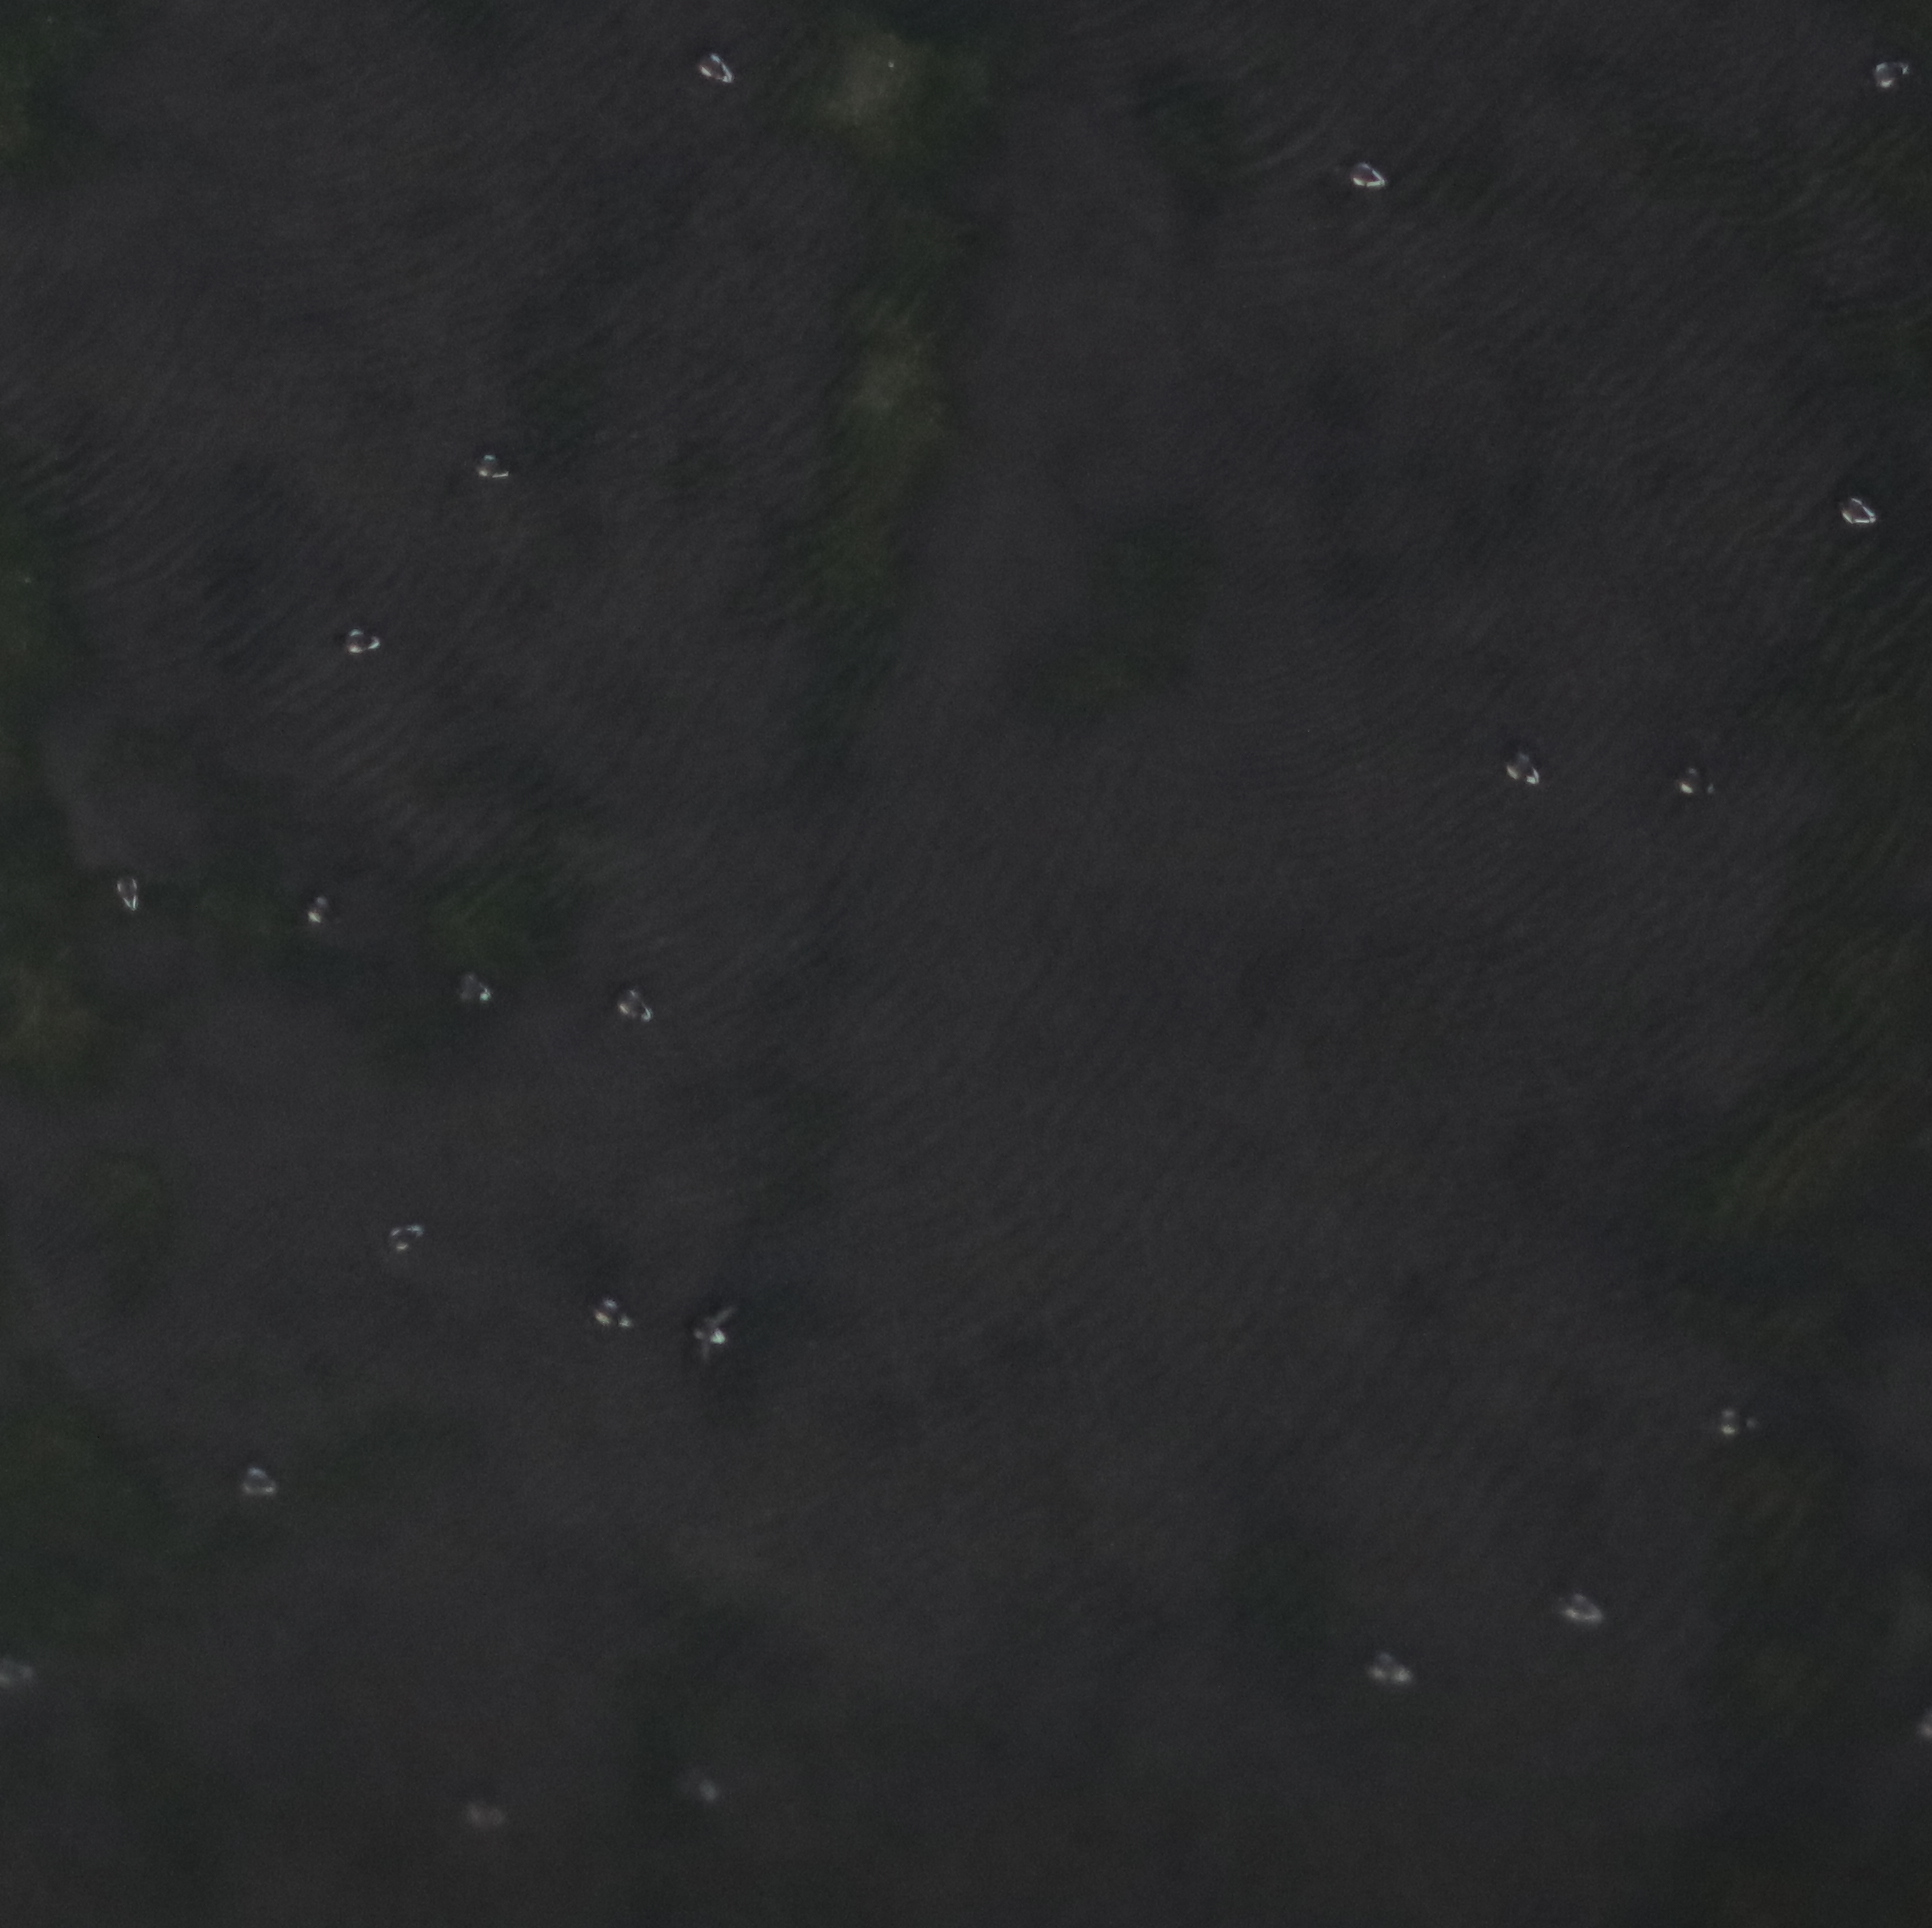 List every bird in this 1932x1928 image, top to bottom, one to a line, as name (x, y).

brant (712, 67)
brant (1888, 73)
brant (1364, 175)
brant (484, 469)
brant (1856, 512)
brant (358, 641)
brant (1521, 766)
brant (1696, 793)
brant (129, 890)
brant (320, 914)
brant (471, 990)
brant (634, 1005)
brant (409, 1232)
brant (610, 1312)
brant (710, 1329)
brant (1739, 1420)
brant (255, 1490)
brant (1586, 1608)
brant (7, 1671)
brant (1392, 1671)
brant (697, 1791)
brant (479, 1823)